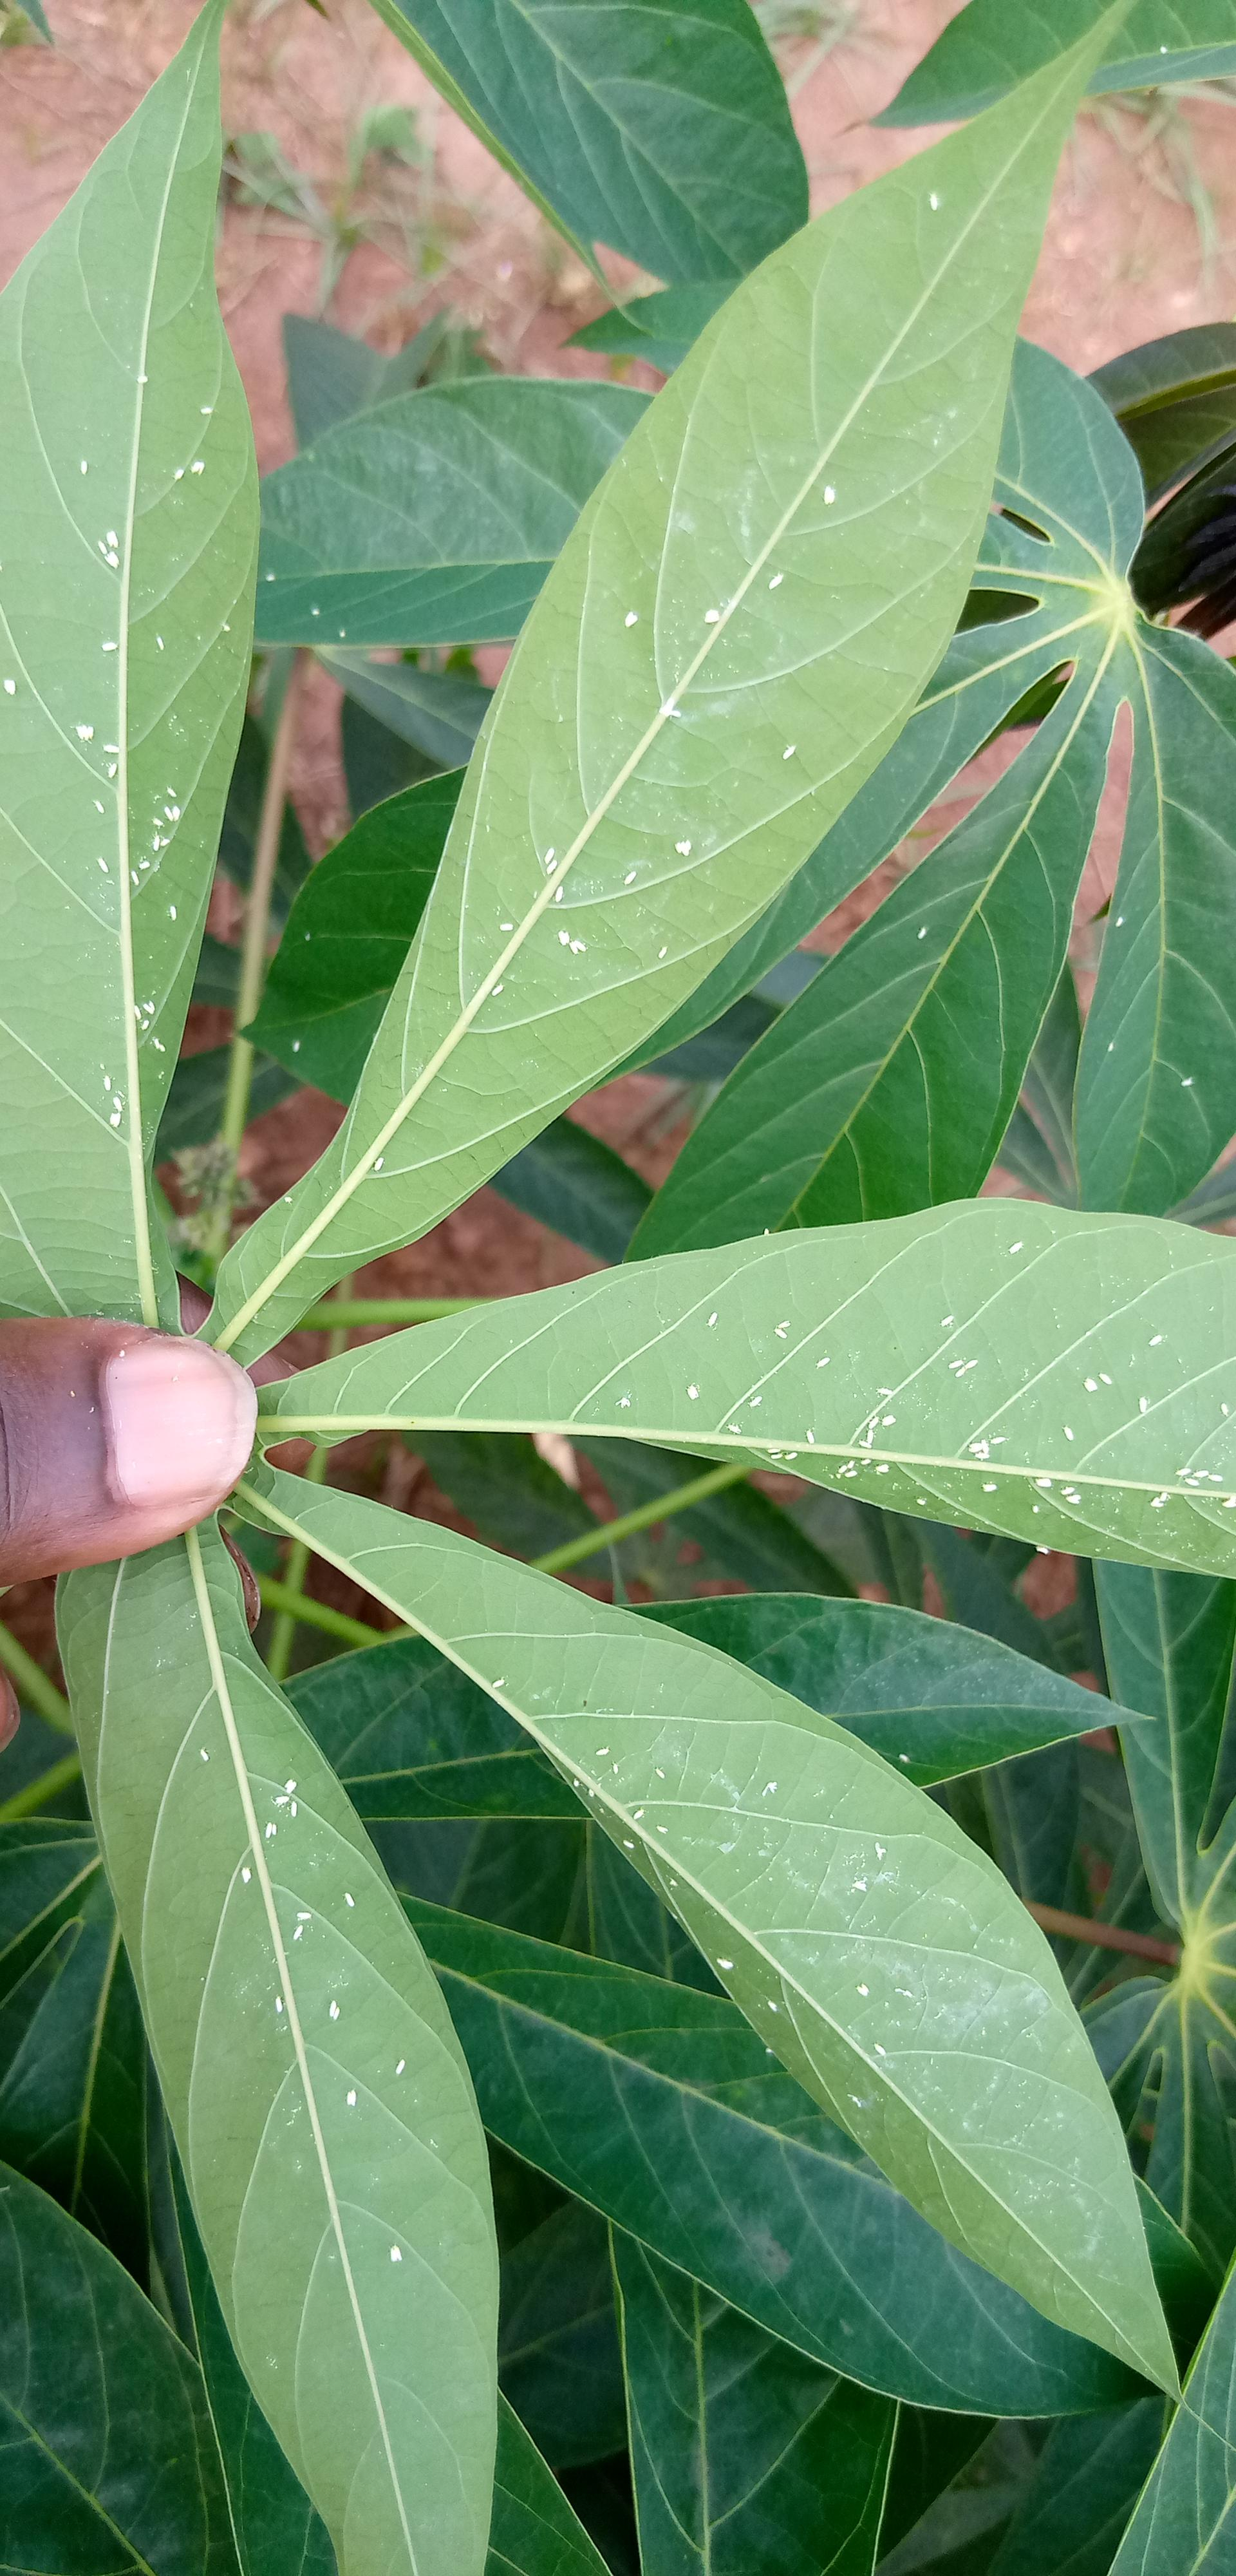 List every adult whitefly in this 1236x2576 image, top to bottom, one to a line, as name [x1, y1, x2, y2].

whitefly [926, 190, 942, 213]
whitefly [134, 371, 153, 386]
whitefly [198, 404, 216, 421]
whitefly [75, 457, 94, 478]
whitefly [188, 460, 207, 477]
whitefly [171, 466, 187, 484]
whitefly [823, 484, 837, 506]
whitefly [104, 529, 124, 550]
whitefly [97, 539, 108, 554]
whitefly [103, 549, 122, 570]
whitefly [265, 571, 277, 585]
whitefly [767, 571, 787, 591]
whitefly [311, 606, 323, 620]
whitefly [703, 607, 720, 625]
whitefly [623, 611, 639, 628]
whitefly [218, 621, 236, 638]
whitefly [337, 627, 352, 642]
whitefly [154, 634, 169, 653]
whitefly [98, 639, 120, 653]
whitefly [1, 677, 21, 697]
whitefly [664, 707, 686, 721]
whitefly [74, 724, 97, 743]
whitefly [99, 742, 122, 755]
whitefly [782, 743, 798, 761]
whitefly [104, 761, 122, 780]
whitefly [164, 784, 180, 800]
whitefly [89, 796, 107, 816]
whitefly [150, 815, 167, 829]
whitefly [151, 835, 161, 854]
whitefly [160, 837, 171, 848]
whitefly [671, 840, 696, 858]
whitefly [542, 846, 554, 863]
whitefly [97, 854, 111, 875]
whitefly [545, 858, 558, 876]
whitefly [135, 858, 156, 874]
whitefly [128, 868, 143, 890]
whitefly [622, 869, 638, 887]
whitefly [554, 885, 565, 904]
whitefly [167, 902, 183, 923]
whitefly [1113, 913, 1127, 931]
whitefly [497, 921, 516, 936]
whitefly [914, 925, 930, 943]
whitefly [301, 929, 316, 945]
whitefly [556, 929, 570, 947]
whitefly [570, 940, 588, 956]
whitefly [657, 943, 669, 961]
whitefly [491, 983, 505, 998]
whitefly [140, 998, 160, 1015]
whitefly [130, 1003, 143, 1017]
whitefly [138, 1018, 154, 1032]
whitefly [151, 1036, 167, 1057]
whitefly [289, 1038, 309, 1057]
whitefly [1105, 1038, 1118, 1058]
whitefly [101, 1074, 115, 1094]
whitefly [1178, 1075, 1196, 1090]
whitefly [111, 1095, 127, 1111]
whitefly [107, 1111, 122, 1130]
whitefly [373, 1155, 386, 1172]
whitefly [283, 1195, 295, 1204]
whitefly [1007, 1238, 1024, 1256]
whitefly [706, 1311, 720, 1330]
whitefly [939, 1311, 955, 1329]
whitefly [775, 1320, 795, 1329]
whitefly [773, 1327, 787, 1339]
whitefly [1147, 1333, 1165, 1348]
whitefly [946, 1356, 964, 1369]
whitefly [816, 1357, 832, 1370]
whitefly [964, 1358, 980, 1370]
whitefly [954, 1368, 968, 1379]
whitefly [1082, 1376, 1098, 1393]
whitefly [686, 1384, 701, 1401]
whitefly [874, 1385, 895, 1398]
whitefly [747, 1394, 764, 1408]
whitefly [1138, 1394, 1149, 1413]
whitefly [614, 1397, 632, 1410]
whitefly [1219, 1401, 1230, 1417]
whitefly [881, 1412, 899, 1428]
whitefly [866, 1414, 880, 1428]
whitefly [726, 1423, 742, 1434]
whitefly [1062, 1425, 1075, 1443]
whitefly [805, 1428, 816, 1445]
whitefly [866, 1428, 873, 1442]
whitefly [989, 1434, 1007, 1445]
whitefly [857, 1439, 874, 1450]
whitefly [966, 1441, 982, 1453]
whitefly [765, 1446, 780, 1454]
whitefly [784, 1450, 798, 1461]
whitefly [974, 1452, 991, 1461]
whitefly [770, 1454, 782, 1461]
whitefly [861, 1456, 872, 1465]
whitefly [845, 1459, 856, 1469]
whitefly [837, 1463, 849, 1473]
whitefly [876, 1464, 891, 1474]
whitefly [1174, 1466, 1192, 1477]
whitefly [1192, 1468, 1210, 1477]
whitefly [844, 1470, 858, 1479]
whitefly [1208, 1473, 1224, 1484]
whitefly [1034, 1476, 1053, 1490]
whitefly [1183, 1477, 1200, 1486]
whitefly [979, 1481, 1000, 1495]
whitefly [1060, 1484, 1076, 1496]
whitefly [1221, 1492, 1235, 1510]
whitefly [1065, 1494, 1082, 1506]
whitefly [1150, 1496, 1165, 1508]
whitefly [915, 1497, 929, 1508]
whitefly [1031, 1501, 1042, 1517]
whitefly [1033, 1544, 1051, 1557]
whitefly [490, 1676, 508, 1690]
whitefly [594, 1744, 613, 1758]
whitefly [198, 1746, 212, 1764]
whitefly [895, 1750, 915, 1768]
whitefly [610, 1761, 623, 1776]
whitefly [653, 1765, 669, 1783]
whitefly [283, 1777, 299, 1793]
whitefly [570, 1777, 581, 1787]
whitefly [760, 1779, 781, 1797]
whitefly [586, 1786, 597, 1800]
whitefly [273, 1793, 294, 1808]
whitefly [290, 1799, 301, 1819]
whitefly [630, 1805, 646, 1823]
whitefly [265, 1820, 281, 1843]
whitefly [653, 1822, 669, 1837]
whitefly [872, 1837, 887, 1861]
whitefly [621, 1839, 637, 1850]
whitefly [239, 1865, 254, 1886]
whitefly [850, 1877, 871, 1894]
whitefly [341, 1889, 357, 1911]
whitefly [292, 1908, 315, 1922]
whitefly [290, 1924, 308, 1942]
whitefly [715, 1954, 734, 1971]
whitefly [855, 1980, 871, 1998]
whitefly [891, 1986, 915, 1998]
whitefly [274, 1994, 286, 2018]
whitefly [327, 1996, 341, 2023]
whitefly [765, 1998, 782, 2016]
whitefly [871, 2040, 892, 2060]
whitefly [392, 2056, 410, 2076]
whitefly [341, 2087, 362, 2112]
whitefly [845, 2091, 866, 2109]
whitefly [387, 2243, 406, 2267]